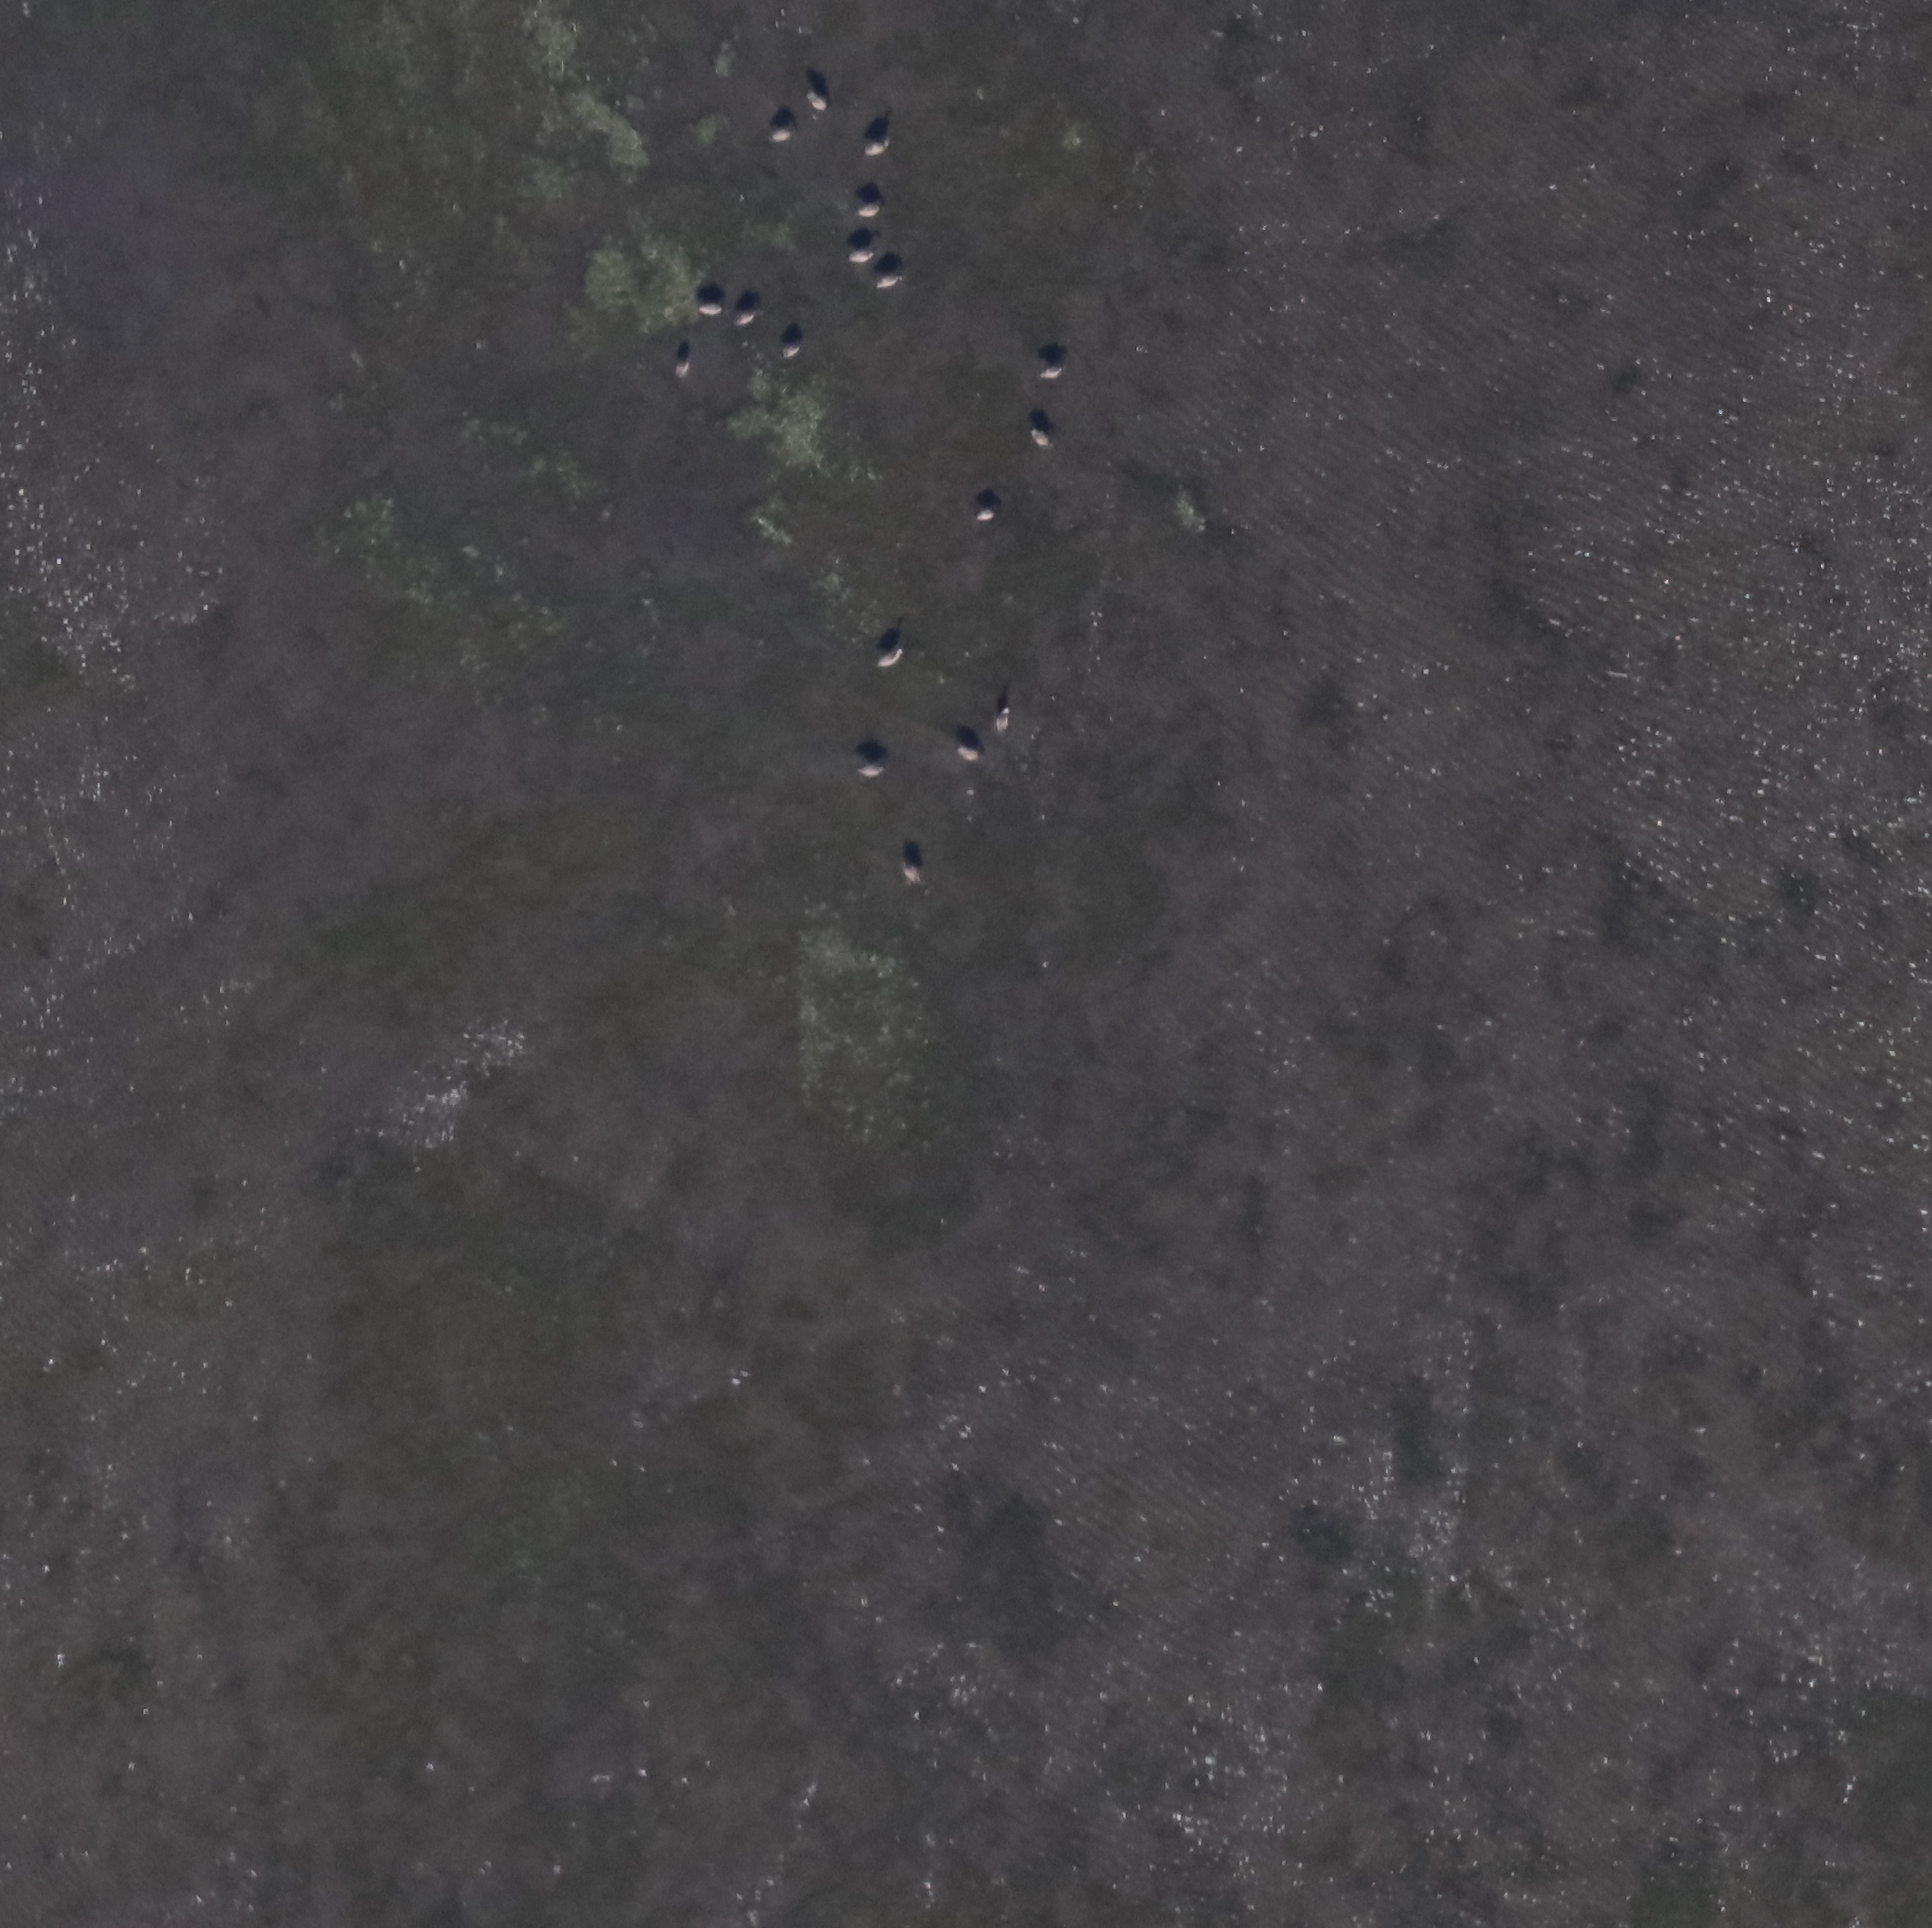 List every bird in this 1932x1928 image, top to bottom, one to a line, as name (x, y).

Canada goose (815, 102)
Canada goose (778, 138)
Canada goose (876, 145)
Canada goose (870, 209)
Canada goose (862, 255)
Canada goose (888, 279)
Canada goose (711, 308)
Canada goose (739, 318)
Canada goose (791, 350)
Canada goose (679, 366)
Canada goose (1050, 370)
Canada goose (1041, 437)
Canada goose (985, 516)
Canada goose (889, 659)
Canada goose (1005, 722)
Canada goose (970, 753)
Canada goose (869, 768)
Canada goose (912, 873)